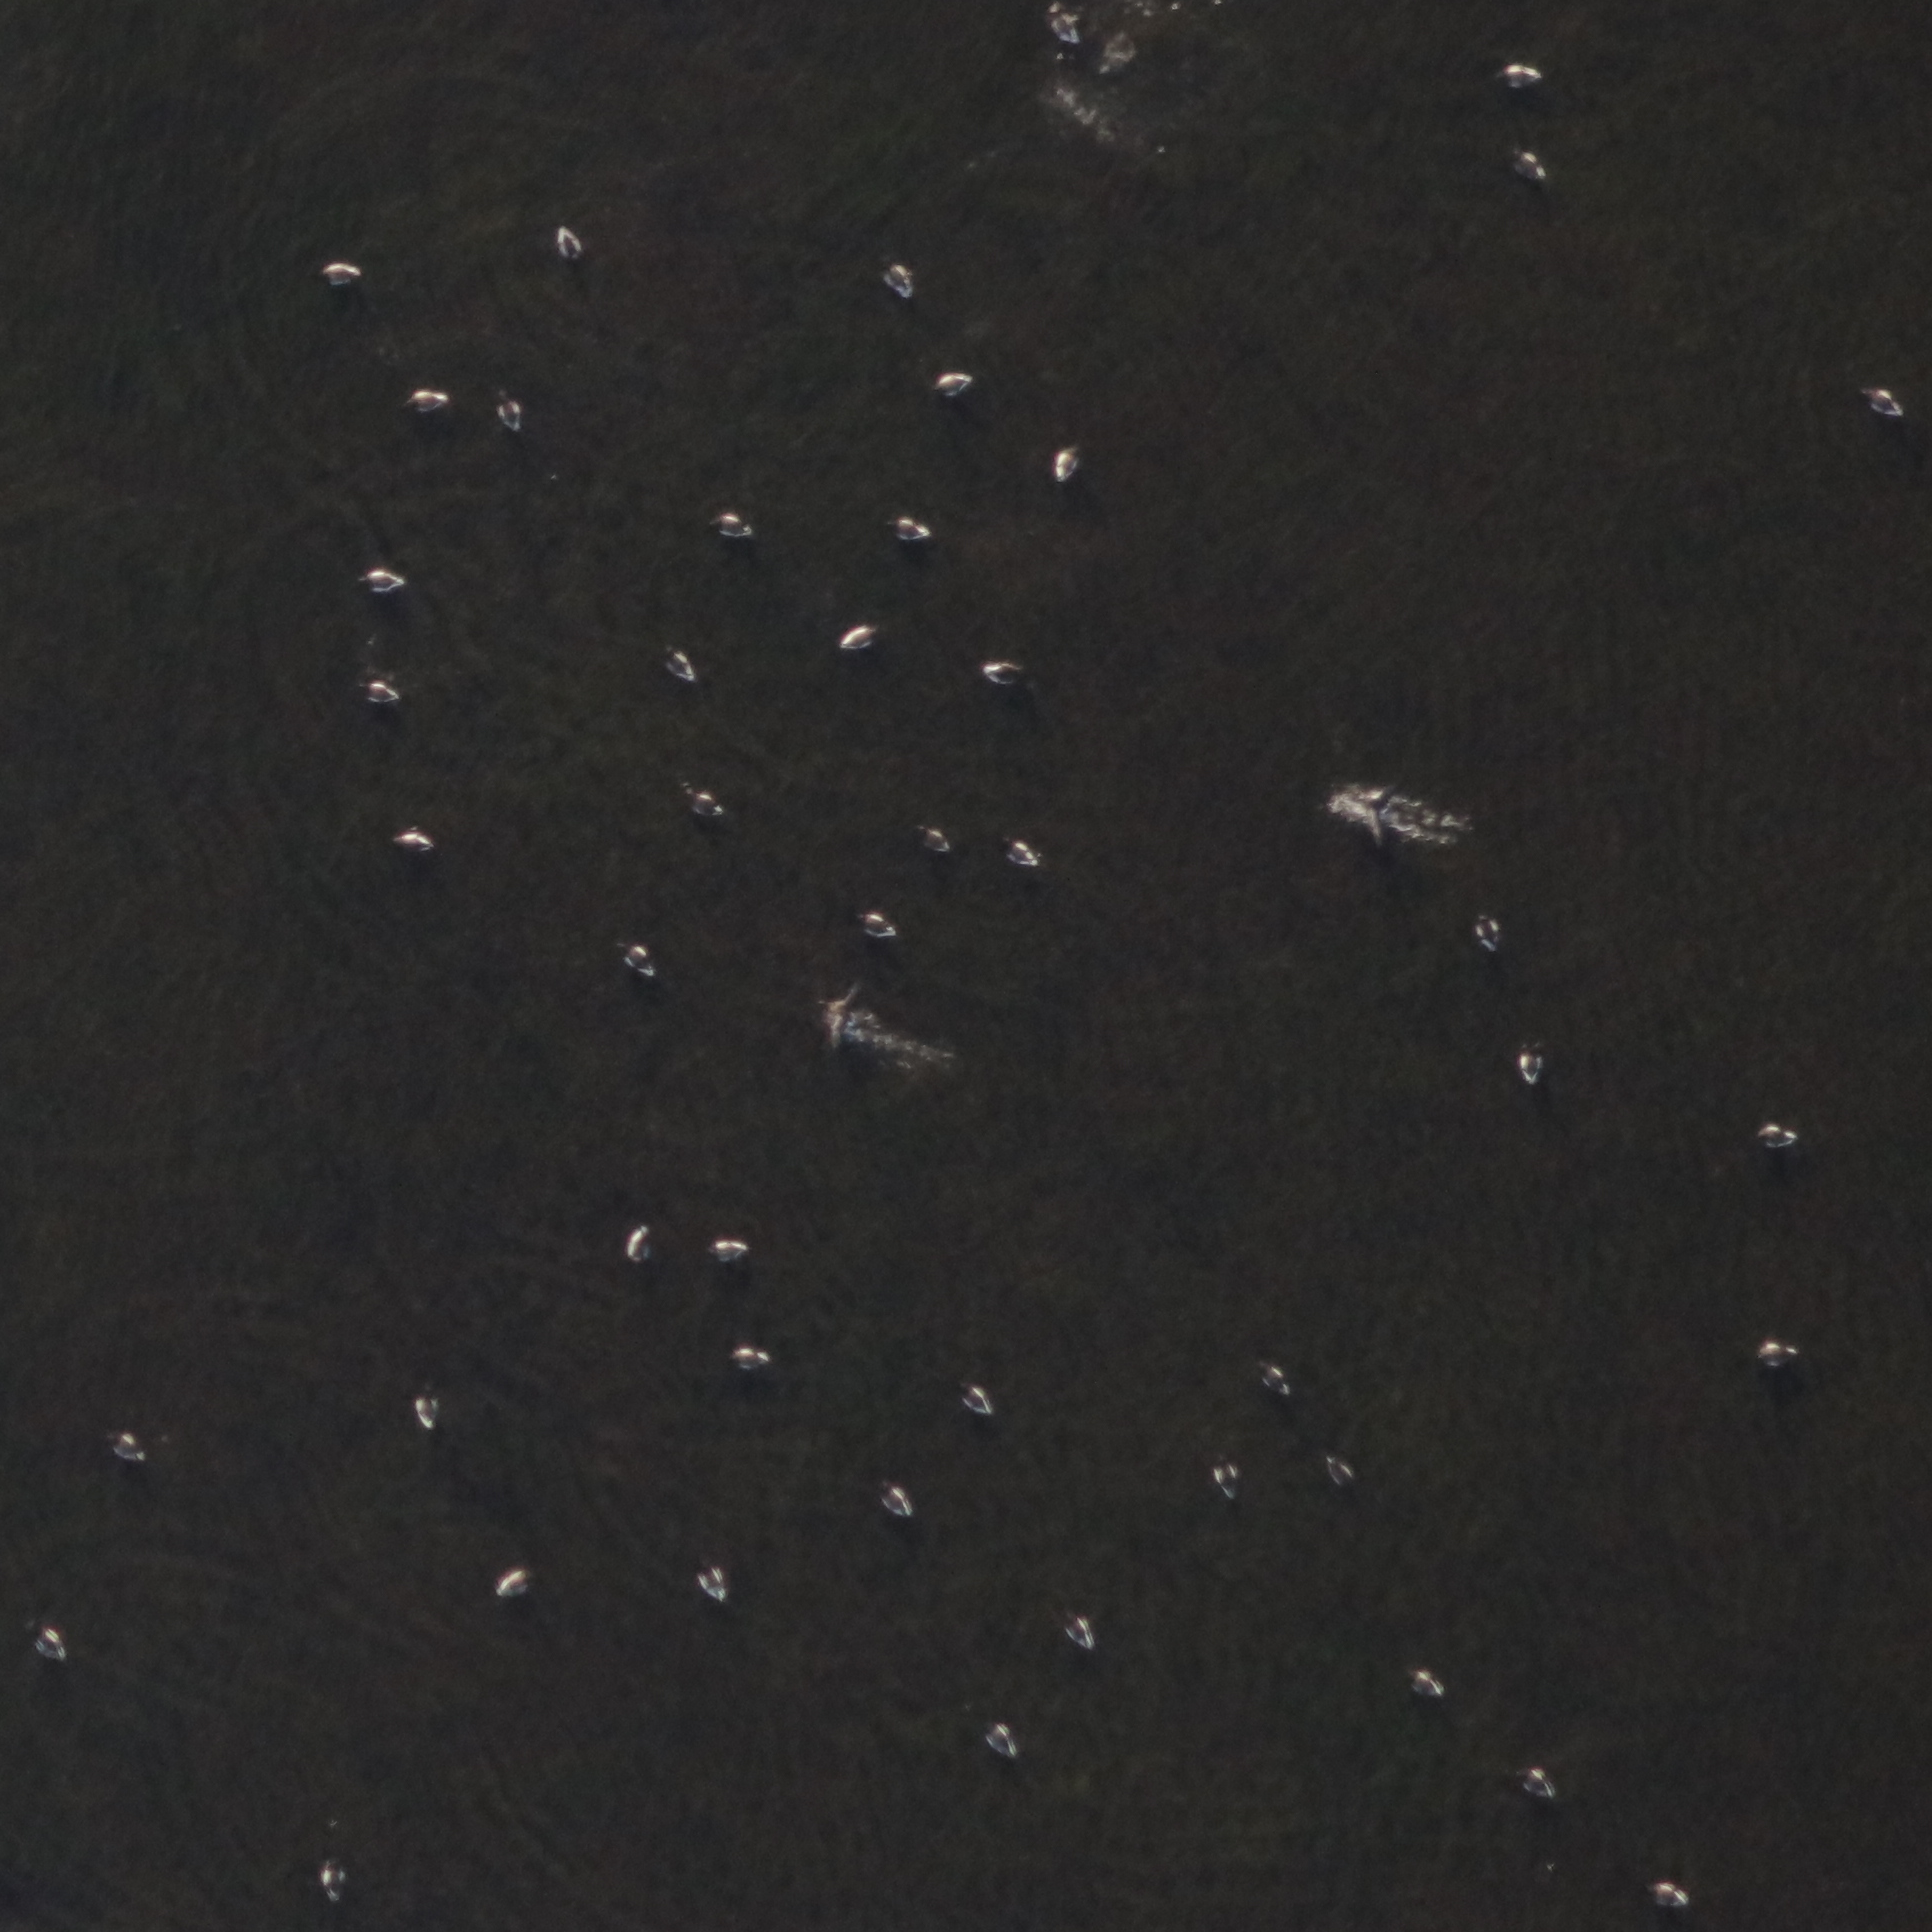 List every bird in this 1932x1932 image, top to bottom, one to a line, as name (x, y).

brant (1060, 28)
brant (1520, 76)
brant (1527, 167)
brant (572, 241)
brant (342, 275)
brant (898, 278)
brant (952, 384)
brant (427, 400)
brant (1882, 403)
brant (508, 413)
brant (1066, 464)
brant (731, 526)
brant (908, 529)
brant (383, 582)
brant (856, 634)
brant (679, 665)
brant (1004, 673)
brant (379, 691)
brant (1369, 803)
brant (705, 804)
brant (934, 841)
brant (413, 842)
brant (1022, 855)
brant (876, 926)
brant (1488, 932)
brant (637, 958)
brant (847, 1006)
brant (1532, 1063)
brant (1776, 1137)
brant (637, 1244)
brant (725, 1251)
brant (1777, 1354)
brant (748, 1357)
brant (1275, 1378)
brant (975, 1399)
brant (427, 1409)
brant (126, 1446)
brant (1340, 1471)
brant (1227, 1476)
brant (896, 1500)
brant (713, 1581)
brant (514, 1584)
brant (1080, 1630)
brant (49, 1642)
brant (1424, 1680)
brant (1000, 1739)
brant (1536, 1783)
brant (334, 1877)
brant (1668, 1893)